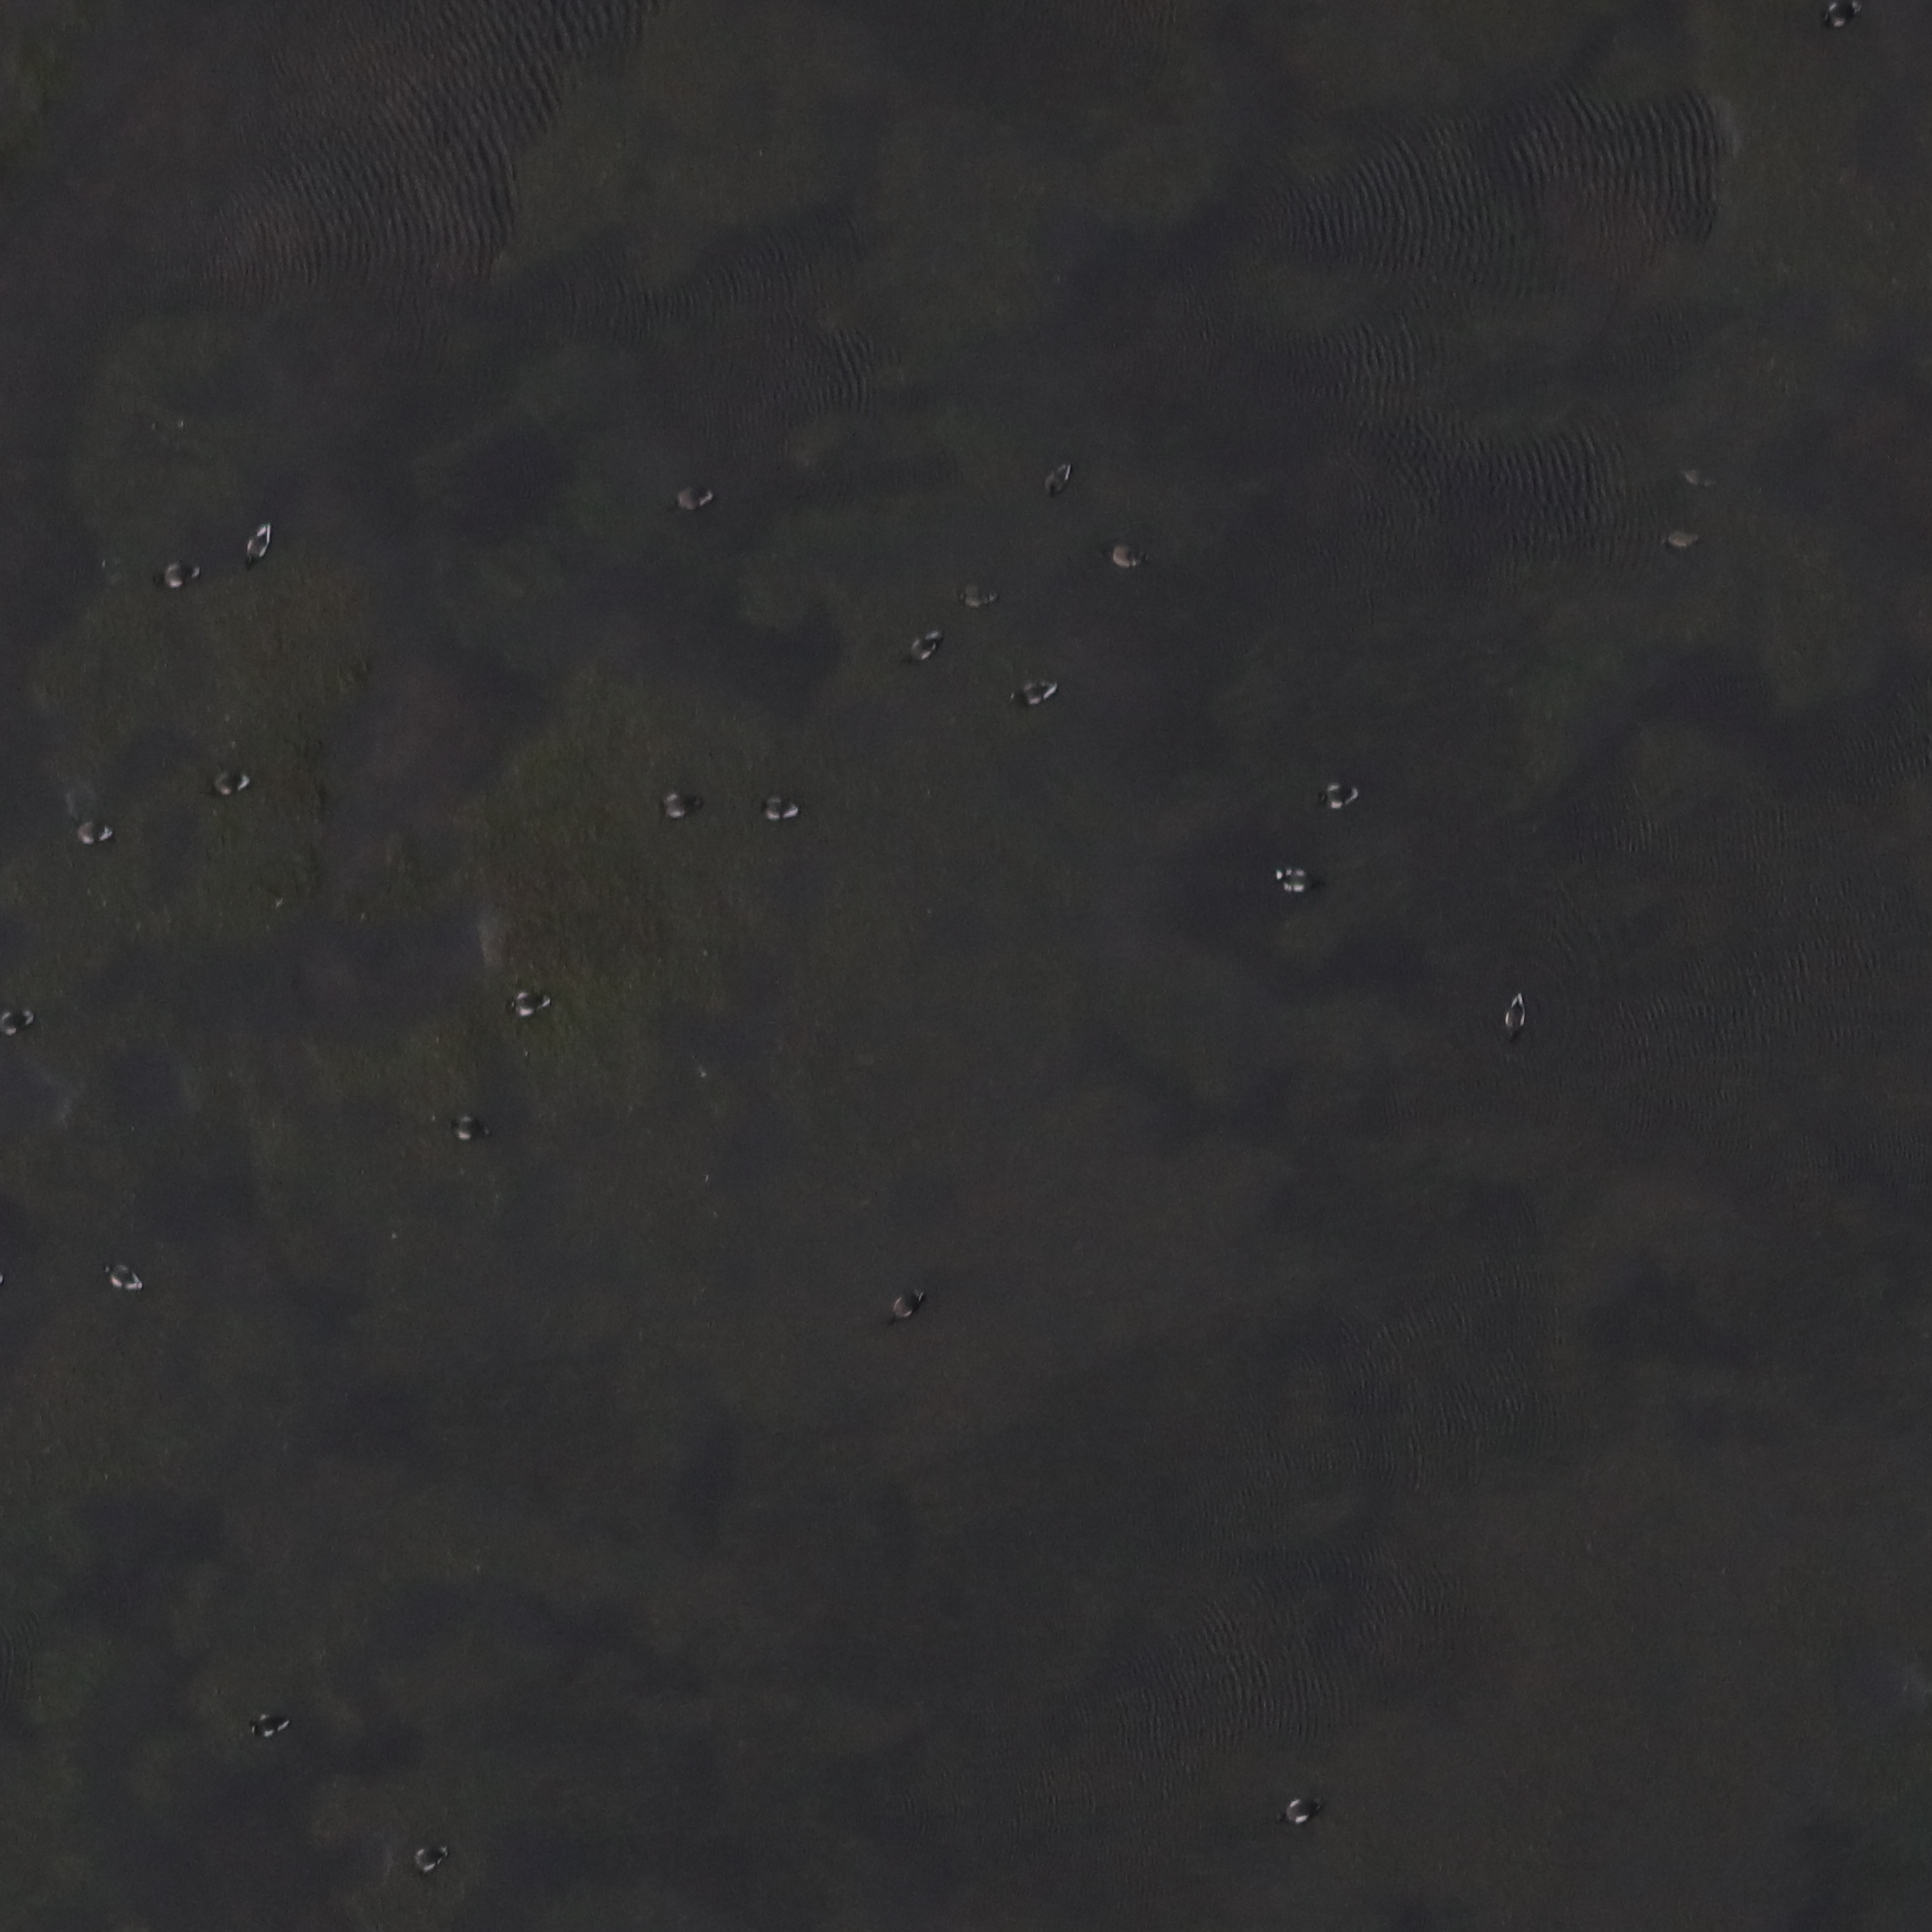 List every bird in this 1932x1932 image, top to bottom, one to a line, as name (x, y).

brant (1838, 6)
other bird (1700, 475)
brant (1059, 481)
brant (695, 497)
other bird (1677, 540)
brant (259, 546)
brant (1124, 558)
brant (178, 574)
brant (977, 596)
brant (922, 647)
brant (1037, 694)
brant (230, 783)
brant (1339, 796)
brant (677, 806)
brant (779, 808)
brant (92, 830)
brant (1297, 881)
brant (528, 1003)
brant (1517, 1016)
brant (14, 1023)
brant (466, 1127)
brant (124, 1277)
brant (907, 1307)
brant (271, 1727)
brant (1299, 1811)
brant (430, 1860)